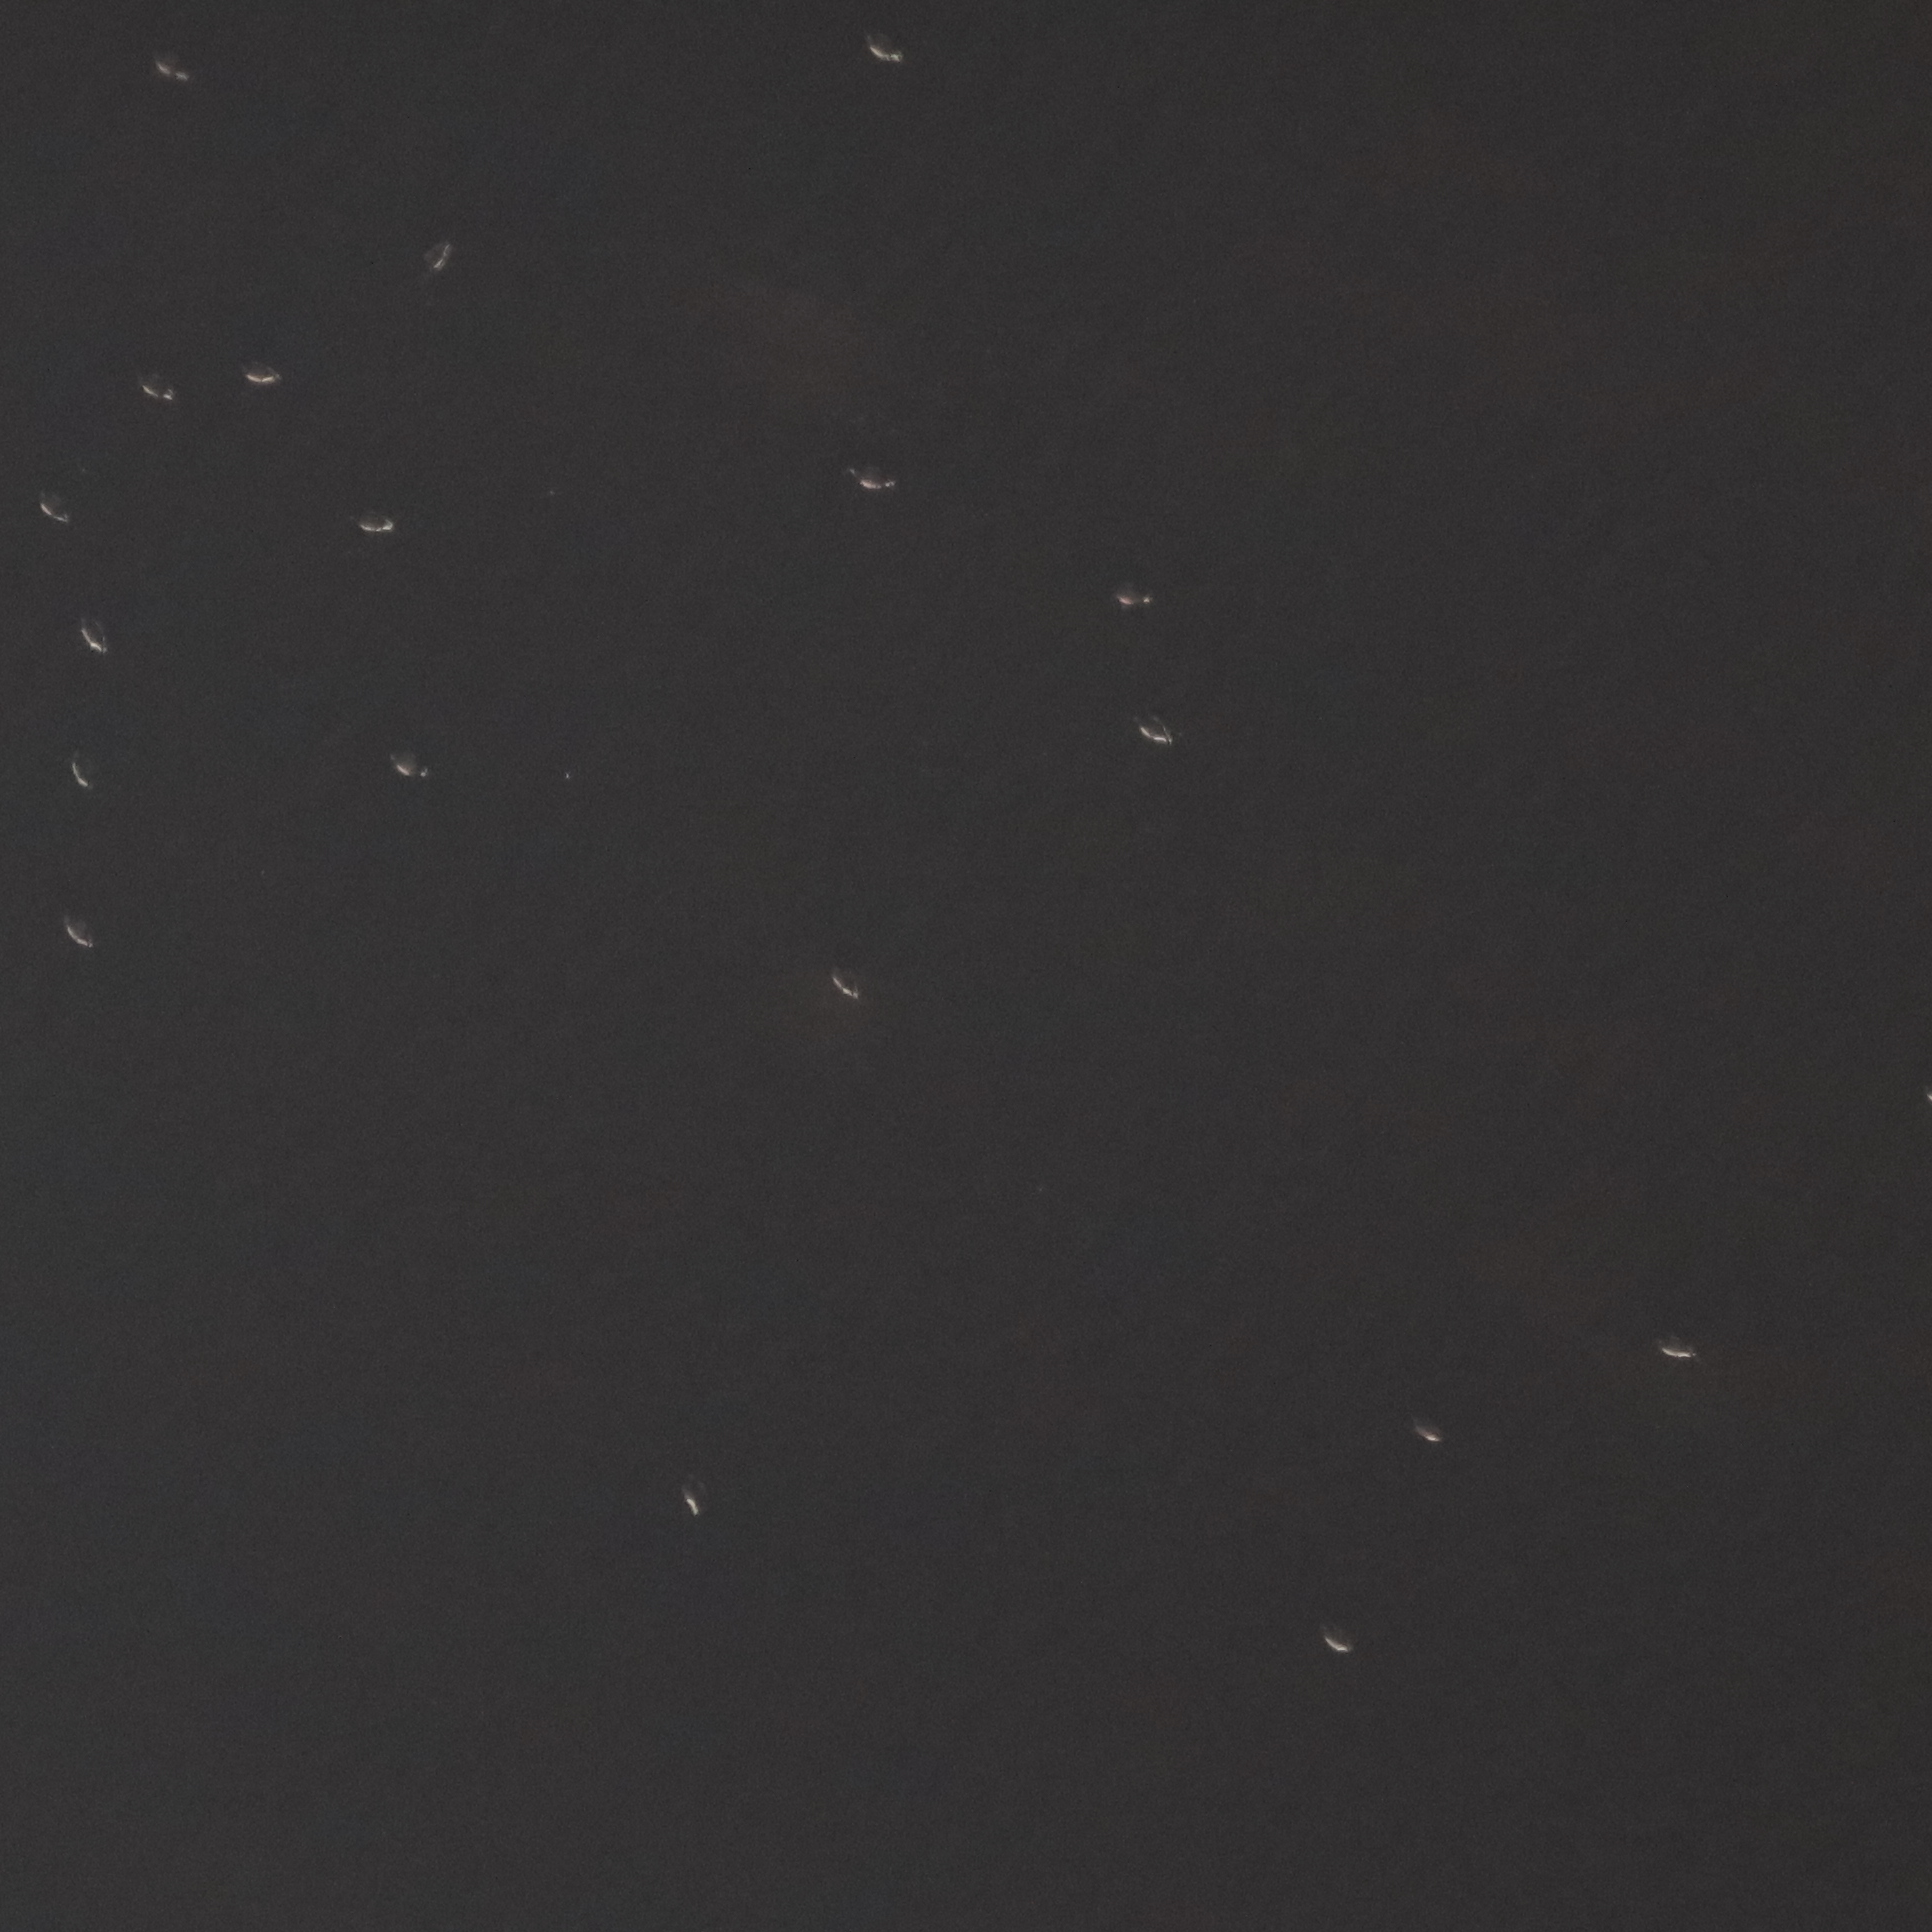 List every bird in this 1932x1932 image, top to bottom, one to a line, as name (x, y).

brant (886, 46)
brant (167, 65)
brant (436, 255)
brant (258, 373)
brant (158, 383)
brant (874, 476)
brant (53, 509)
brant (375, 522)
brant (1130, 597)
brant (93, 635)
brant (1156, 731)
brant (410, 763)
brant (81, 768)
brant (78, 932)
brant (842, 977)
brant (1673, 1349)
brant (1430, 1432)
brant (693, 1496)
brant (1339, 1642)